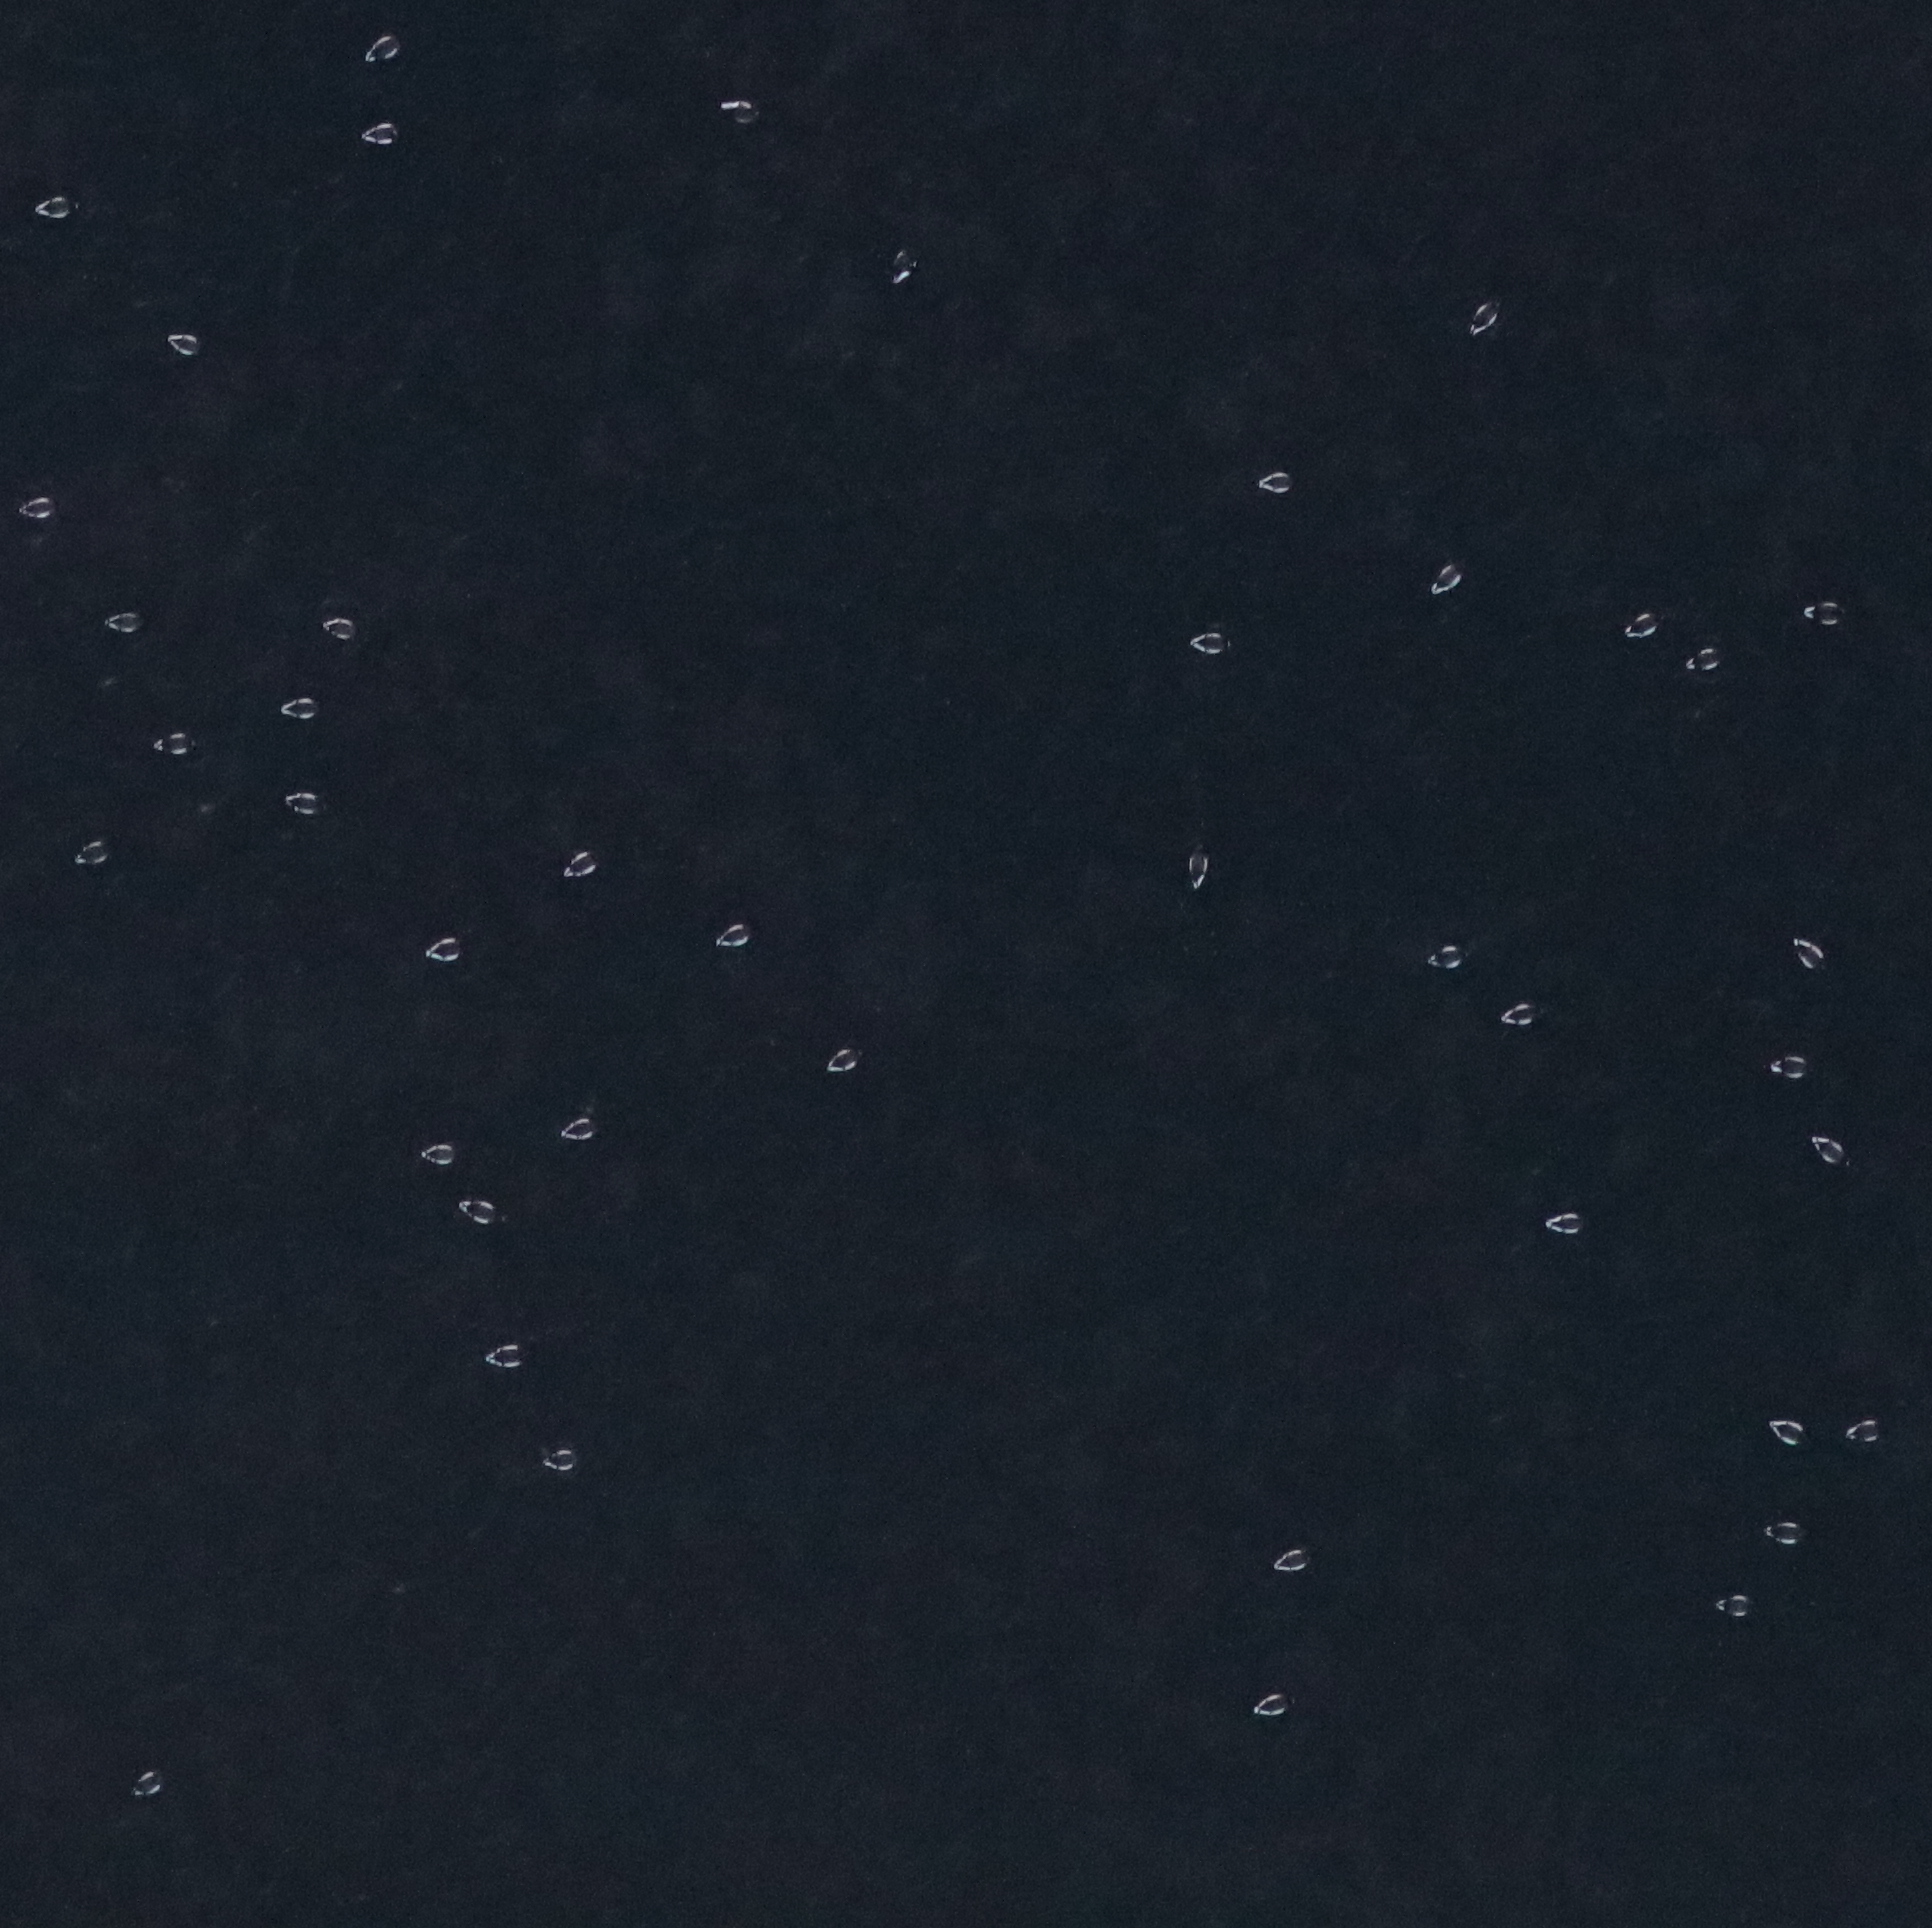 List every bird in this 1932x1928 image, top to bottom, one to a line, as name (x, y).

brant (382, 48)
brant (745, 112)
brant (381, 133)
brant (58, 206)
brant (903, 265)
brant (1486, 316)
brant (186, 344)
brant (1278, 481)
brant (39, 507)
brant (1449, 577)
brant (1826, 612)
brant (127, 622)
brant (1644, 624)
brant (342, 629)
brant (1214, 641)
brant (1706, 659)
brant (300, 708)
brant (176, 743)
brant (306, 803)
brant (93, 852)
brant (580, 863)
brant (1200, 864)
brant (734, 935)
brant (444, 948)
brant (1811, 955)
brant (1448, 958)
brant (1523, 1013)
brant (843, 1060)
brant (1794, 1066)
brant (581, 1128)
brant (1833, 1153)
brant (440, 1154)
brant (480, 1211)
brant (1569, 1224)
brant (507, 1356)
brant (1790, 1432)
brant (1867, 1433)
brant (560, 1460)
brant (1787, 1533)
brant (1294, 1560)
brant (1737, 1606)
brant (1275, 1704)
brant (148, 1785)